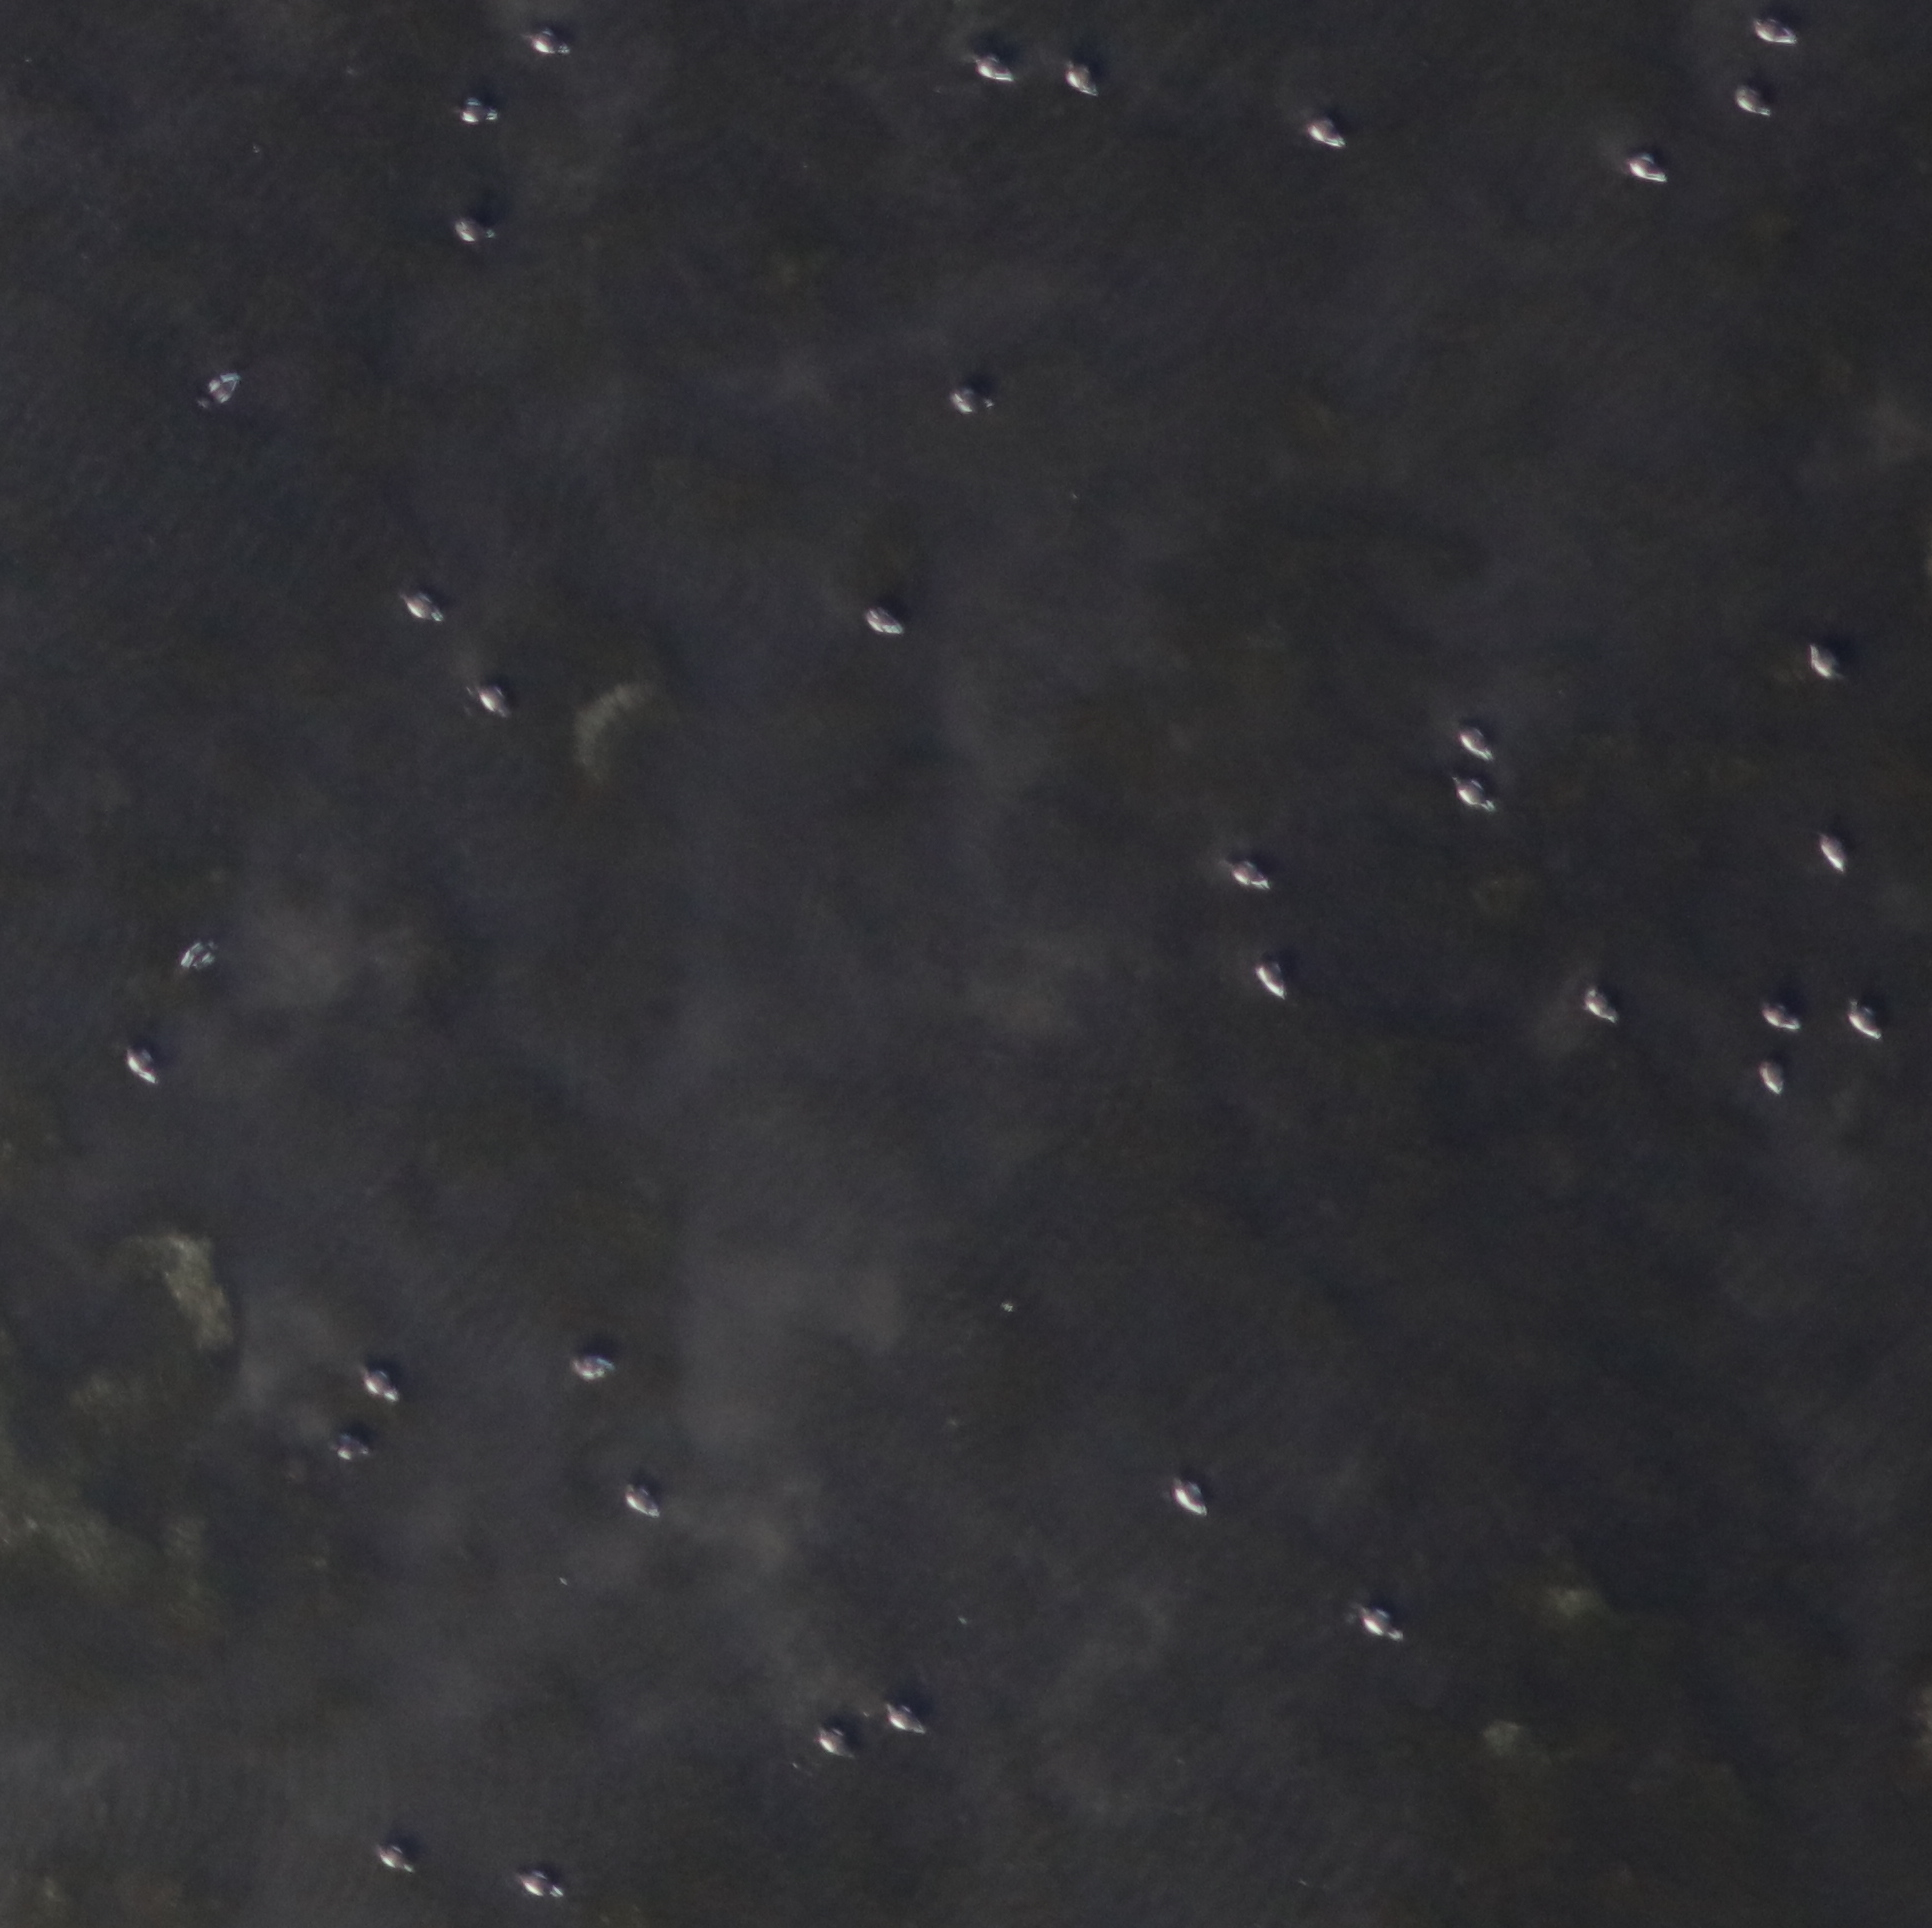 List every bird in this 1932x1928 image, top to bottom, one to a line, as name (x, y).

brant (1772, 31)
brant (548, 41)
brant (992, 66)
brant (1080, 76)
brant (1751, 99)
brant (475, 110)
brant (1322, 132)
brant (1645, 165)
brant (472, 229)
brant (217, 390)
brant (974, 401)
brant (416, 601)
brant (889, 628)
brant (1825, 661)
brant (493, 700)
brant (1475, 741)
brant (1473, 793)
brant (1833, 850)
brant (1246, 871)
brant (198, 948)
brant (1273, 975)
brant (1599, 1002)
brant (1777, 1017)
brant (1862, 1017)
brant (142, 1062)
brant (1773, 1075)
brant (589, 1372)
brant (379, 1382)
brant (350, 1447)
brant (1191, 1490)
brant (642, 1499)
brant (1375, 1620)
brant (902, 1716)
brant (834, 1739)
brant (396, 1859)
brant (536, 1883)